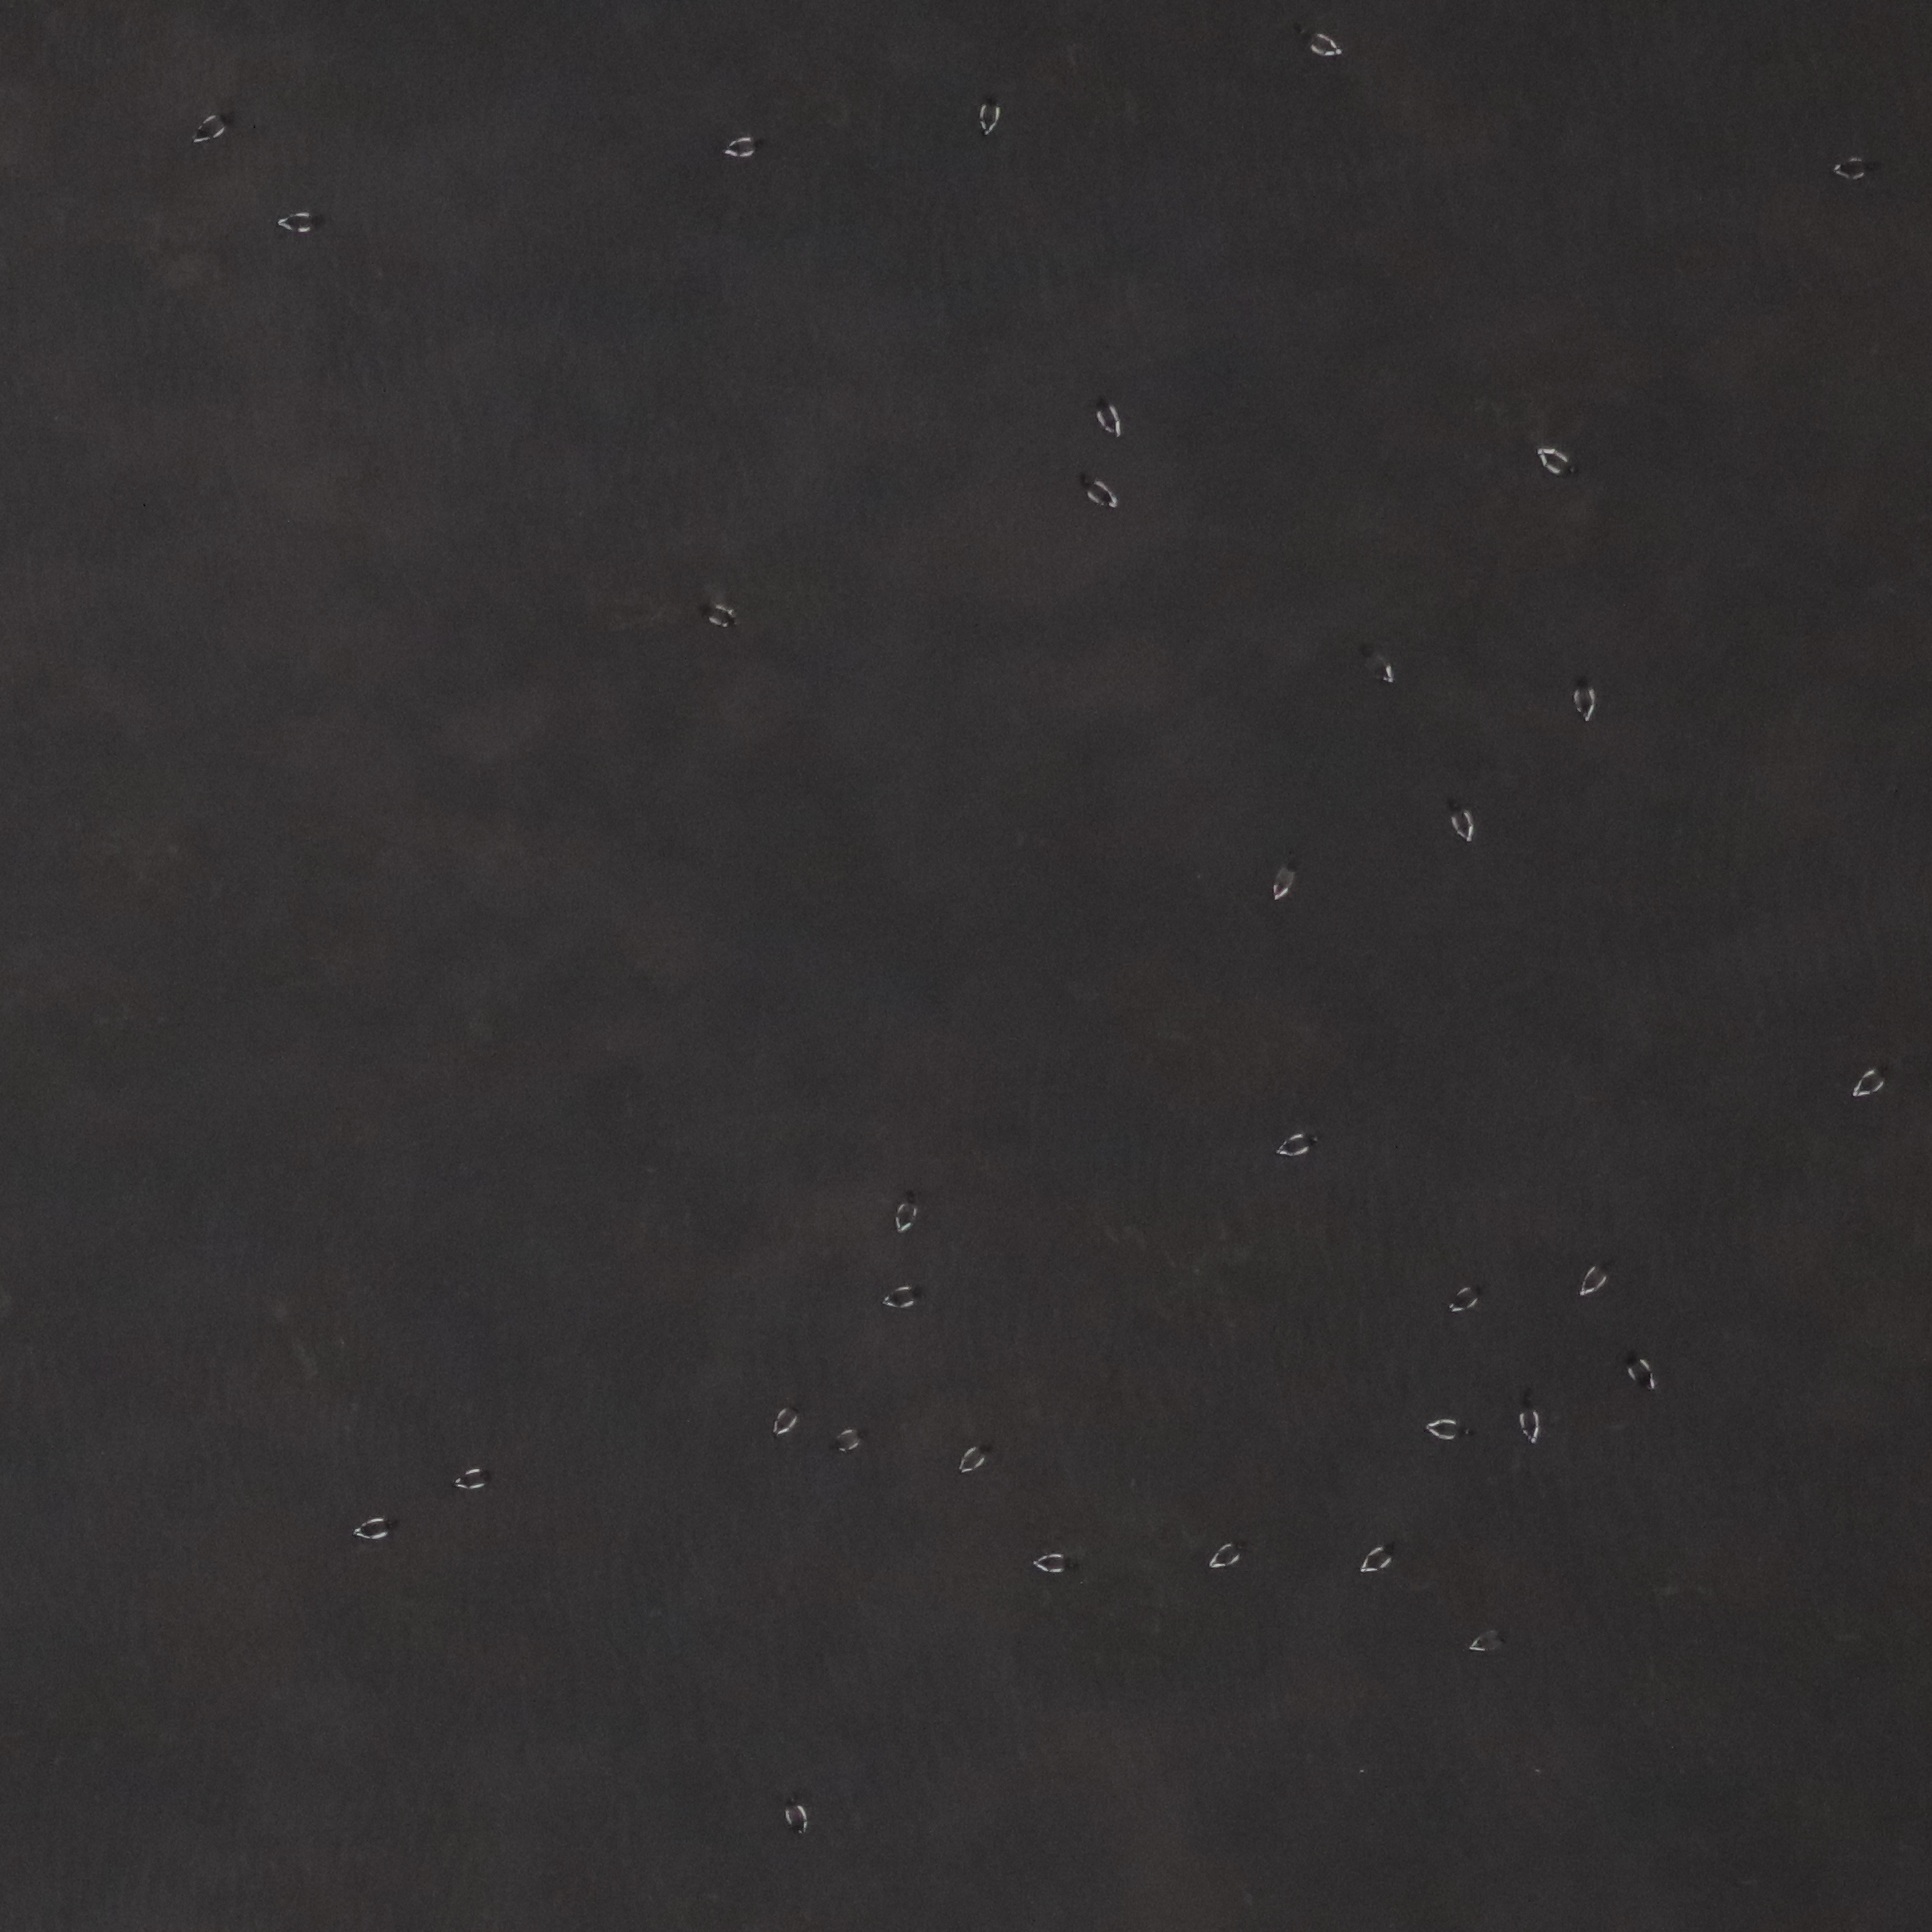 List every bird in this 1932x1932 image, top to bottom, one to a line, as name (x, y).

brant (1320, 44)
brant (988, 117)
brant (212, 128)
brant (743, 147)
brant (1851, 168)
brant (297, 223)
brant (1109, 416)
brant (1556, 463)
brant (1099, 492)
brant (718, 615)
brant (1377, 668)
brant (1585, 701)
brant (1461, 822)
brant (1285, 879)
brant (1869, 1083)
brant (1297, 1146)
brant (905, 1215)
brant (1595, 1279)
brant (902, 1297)
brant (1467, 1300)
brant (1641, 1373)
brant (785, 1421)
brant (1529, 1422)
brant (1448, 1431)
brant (848, 1442)
brant (974, 1461)
brant (473, 1480)
brant (374, 1530)
brant (1226, 1556)
brant (1377, 1559)
brant (1053, 1564)
brant (1486, 1642)
brant (797, 1818)